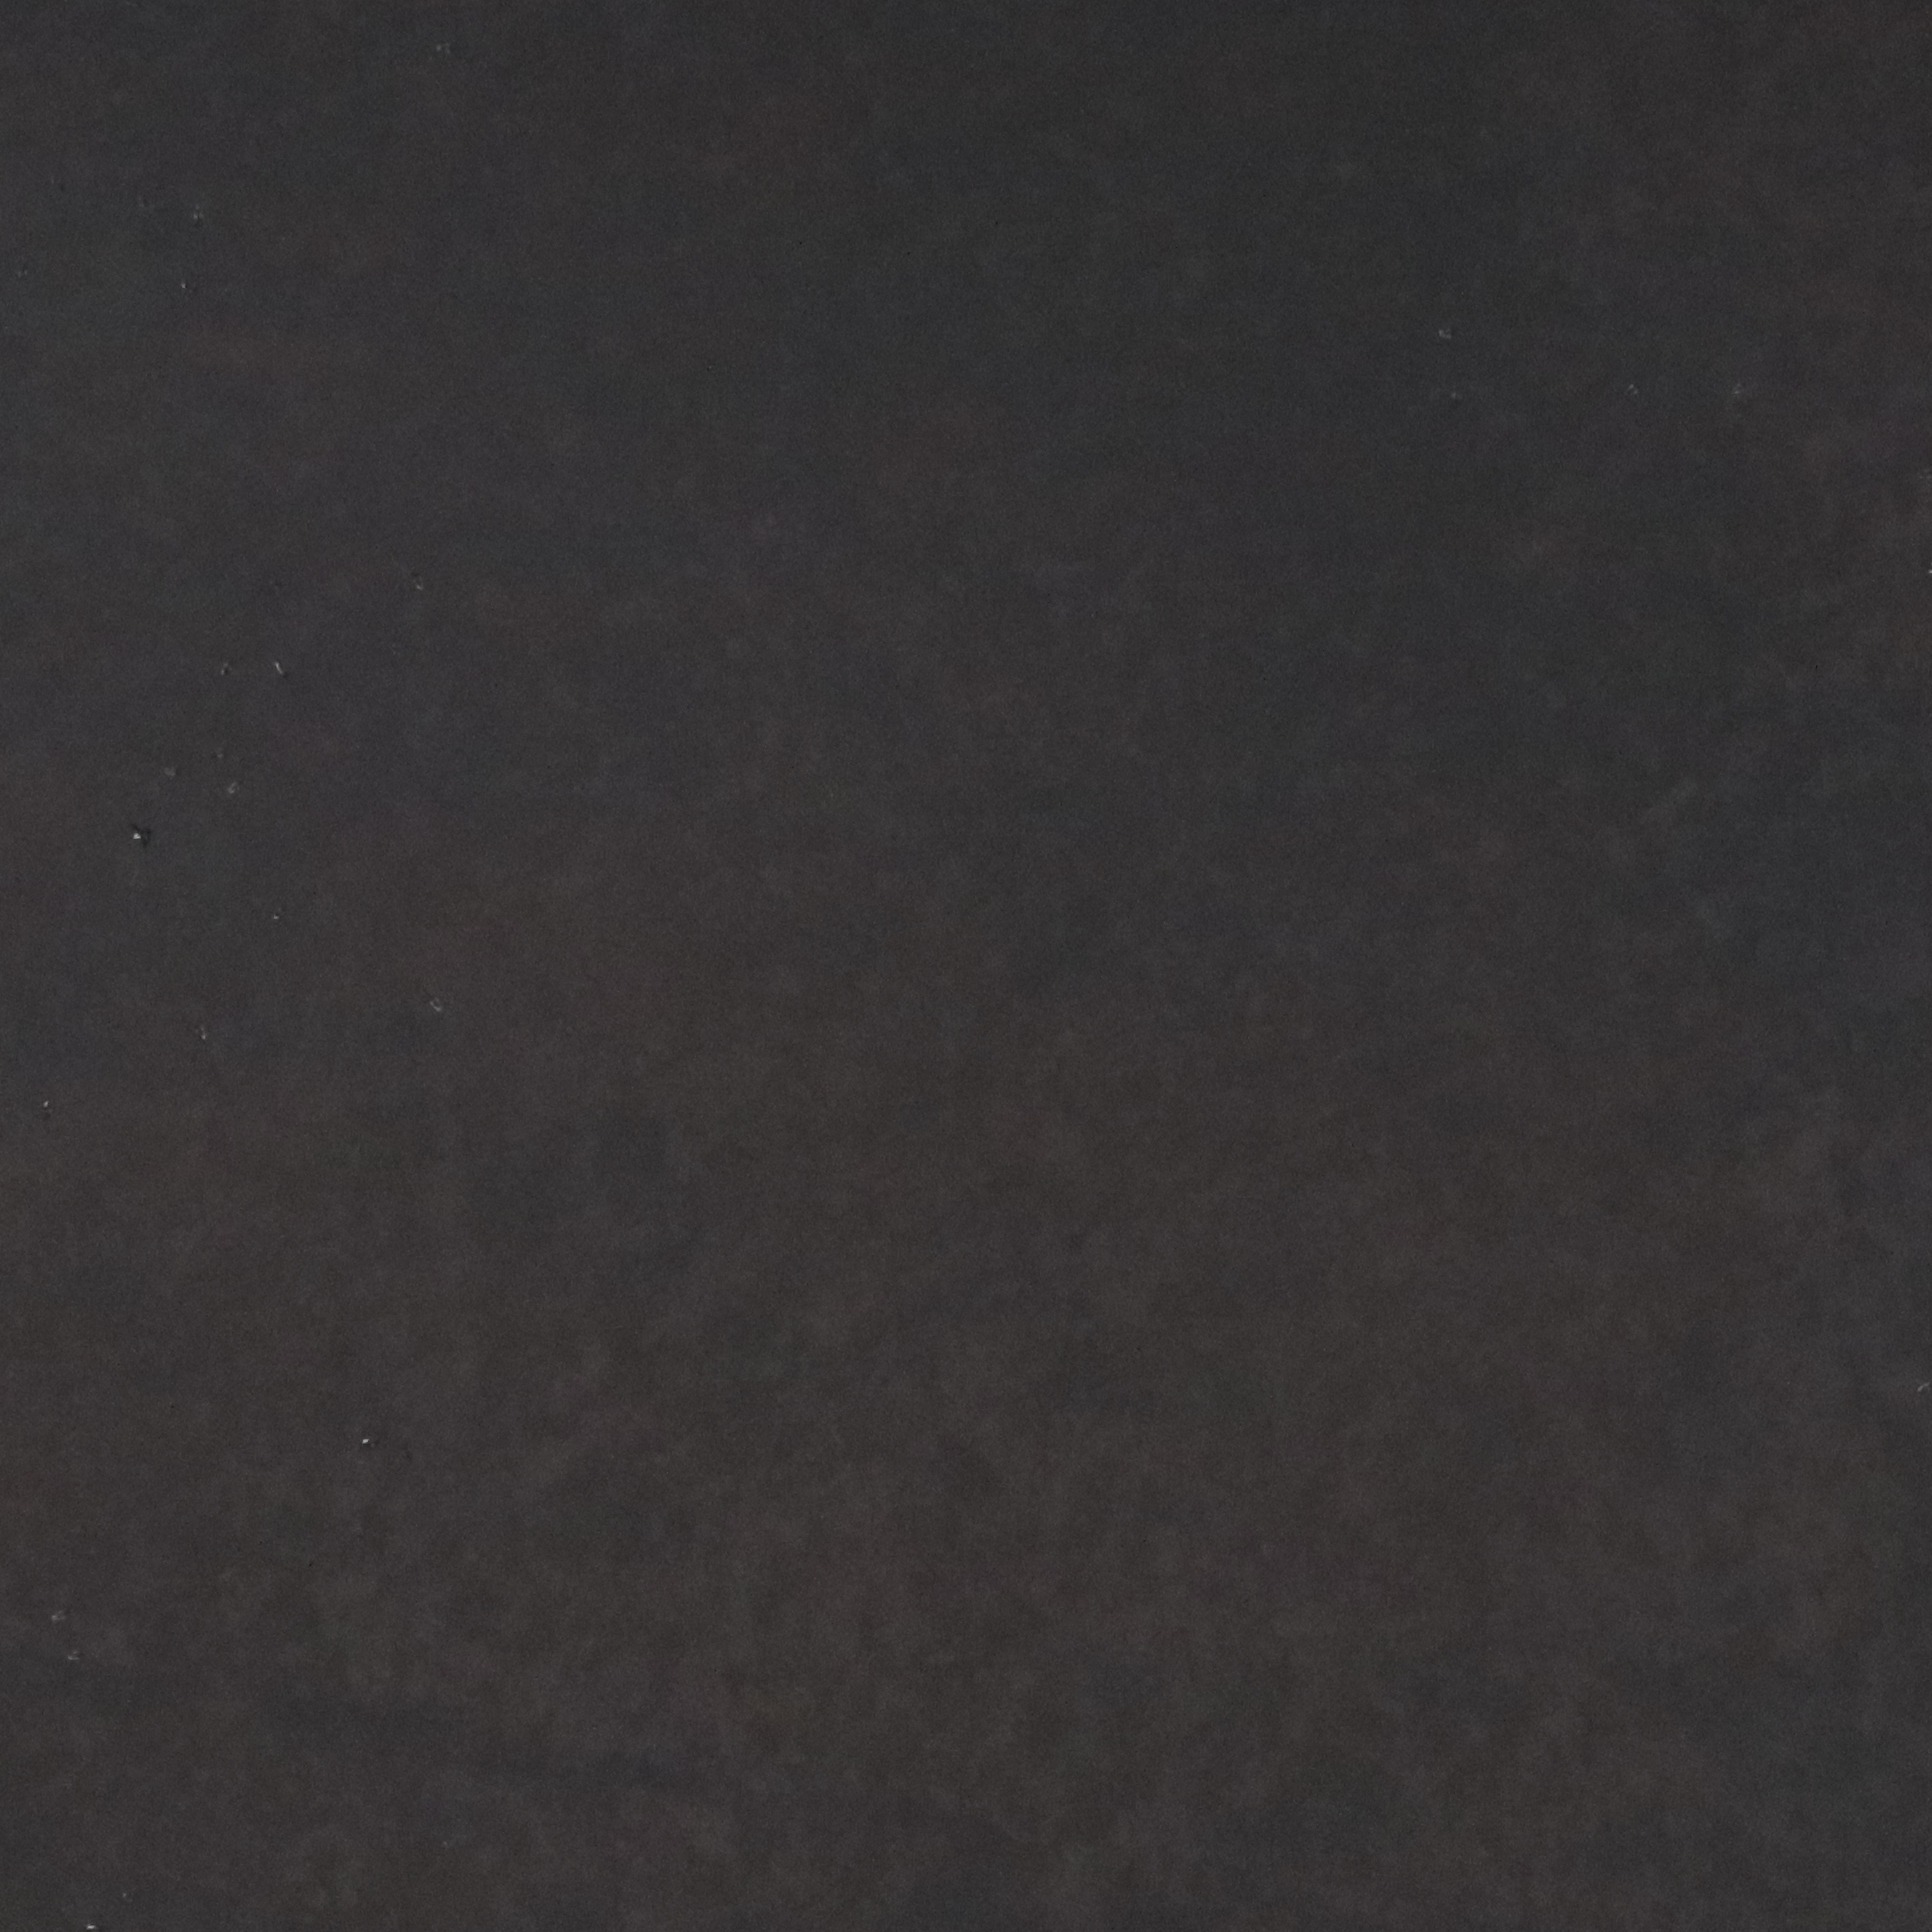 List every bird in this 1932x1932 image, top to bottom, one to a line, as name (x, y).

brant (446, 47)
brant (65, 182)
brant (151, 203)
brant (205, 208)
brant (24, 270)
brant (188, 285)
brant (1445, 337)
brant (1640, 393)
brant (1456, 394)
brant (1736, 395)
brant (432, 578)
brant (279, 579)
brant (286, 664)
brant (225, 666)
brant (231, 749)
brant (178, 772)
brant (240, 784)
brant (148, 831)
brant (280, 907)
brant (441, 1004)
brant (206, 1024)
brant (50, 1109)
brant (1923, 1384)
brant (370, 1442)
brant (56, 1610)
brant (75, 1649)
brant (128, 1894)
brant (92, 1931)